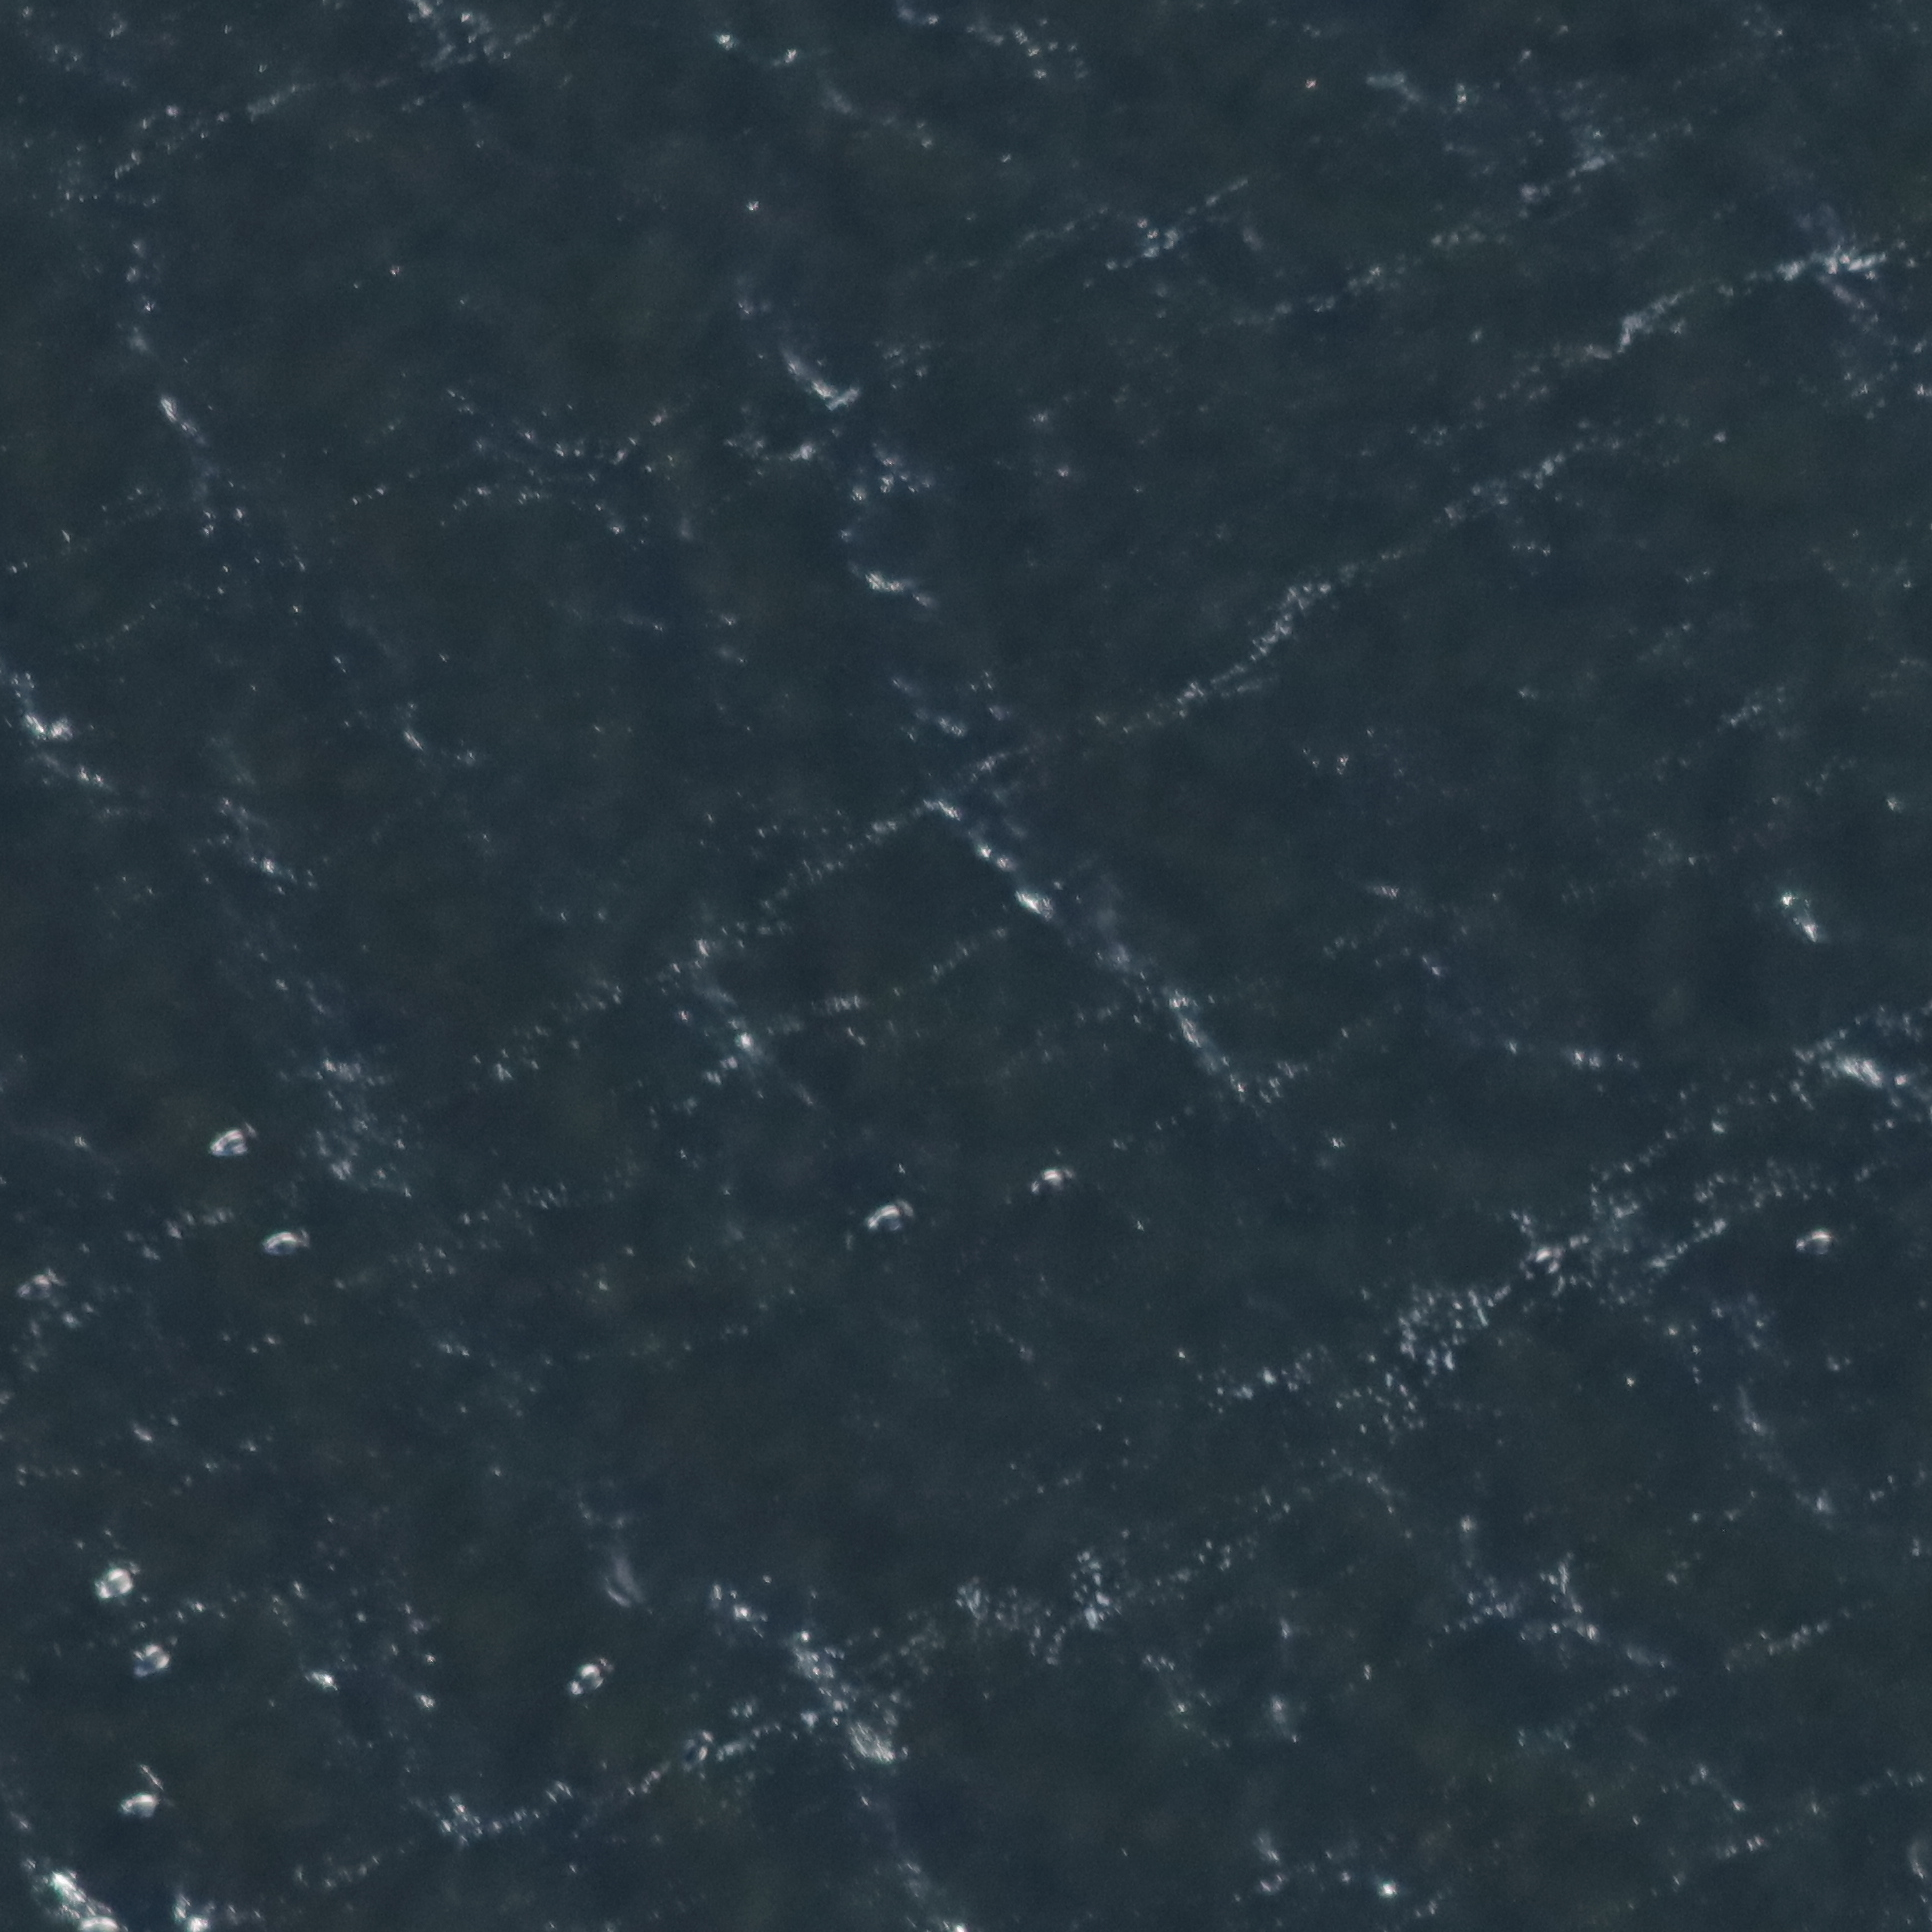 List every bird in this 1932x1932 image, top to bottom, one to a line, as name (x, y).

brant (230, 1145)
brant (1047, 1185)
brant (887, 1219)
brant (284, 1244)
brant (38, 1289)
brant (114, 1578)
brant (151, 1659)
brant (588, 1678)
brant (694, 1753)
brant (137, 1808)
brant (98, 1931)